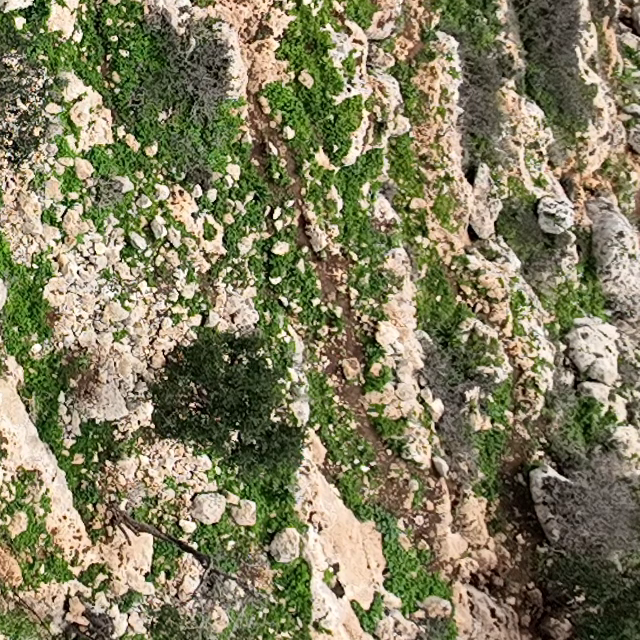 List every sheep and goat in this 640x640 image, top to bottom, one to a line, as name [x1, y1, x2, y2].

None